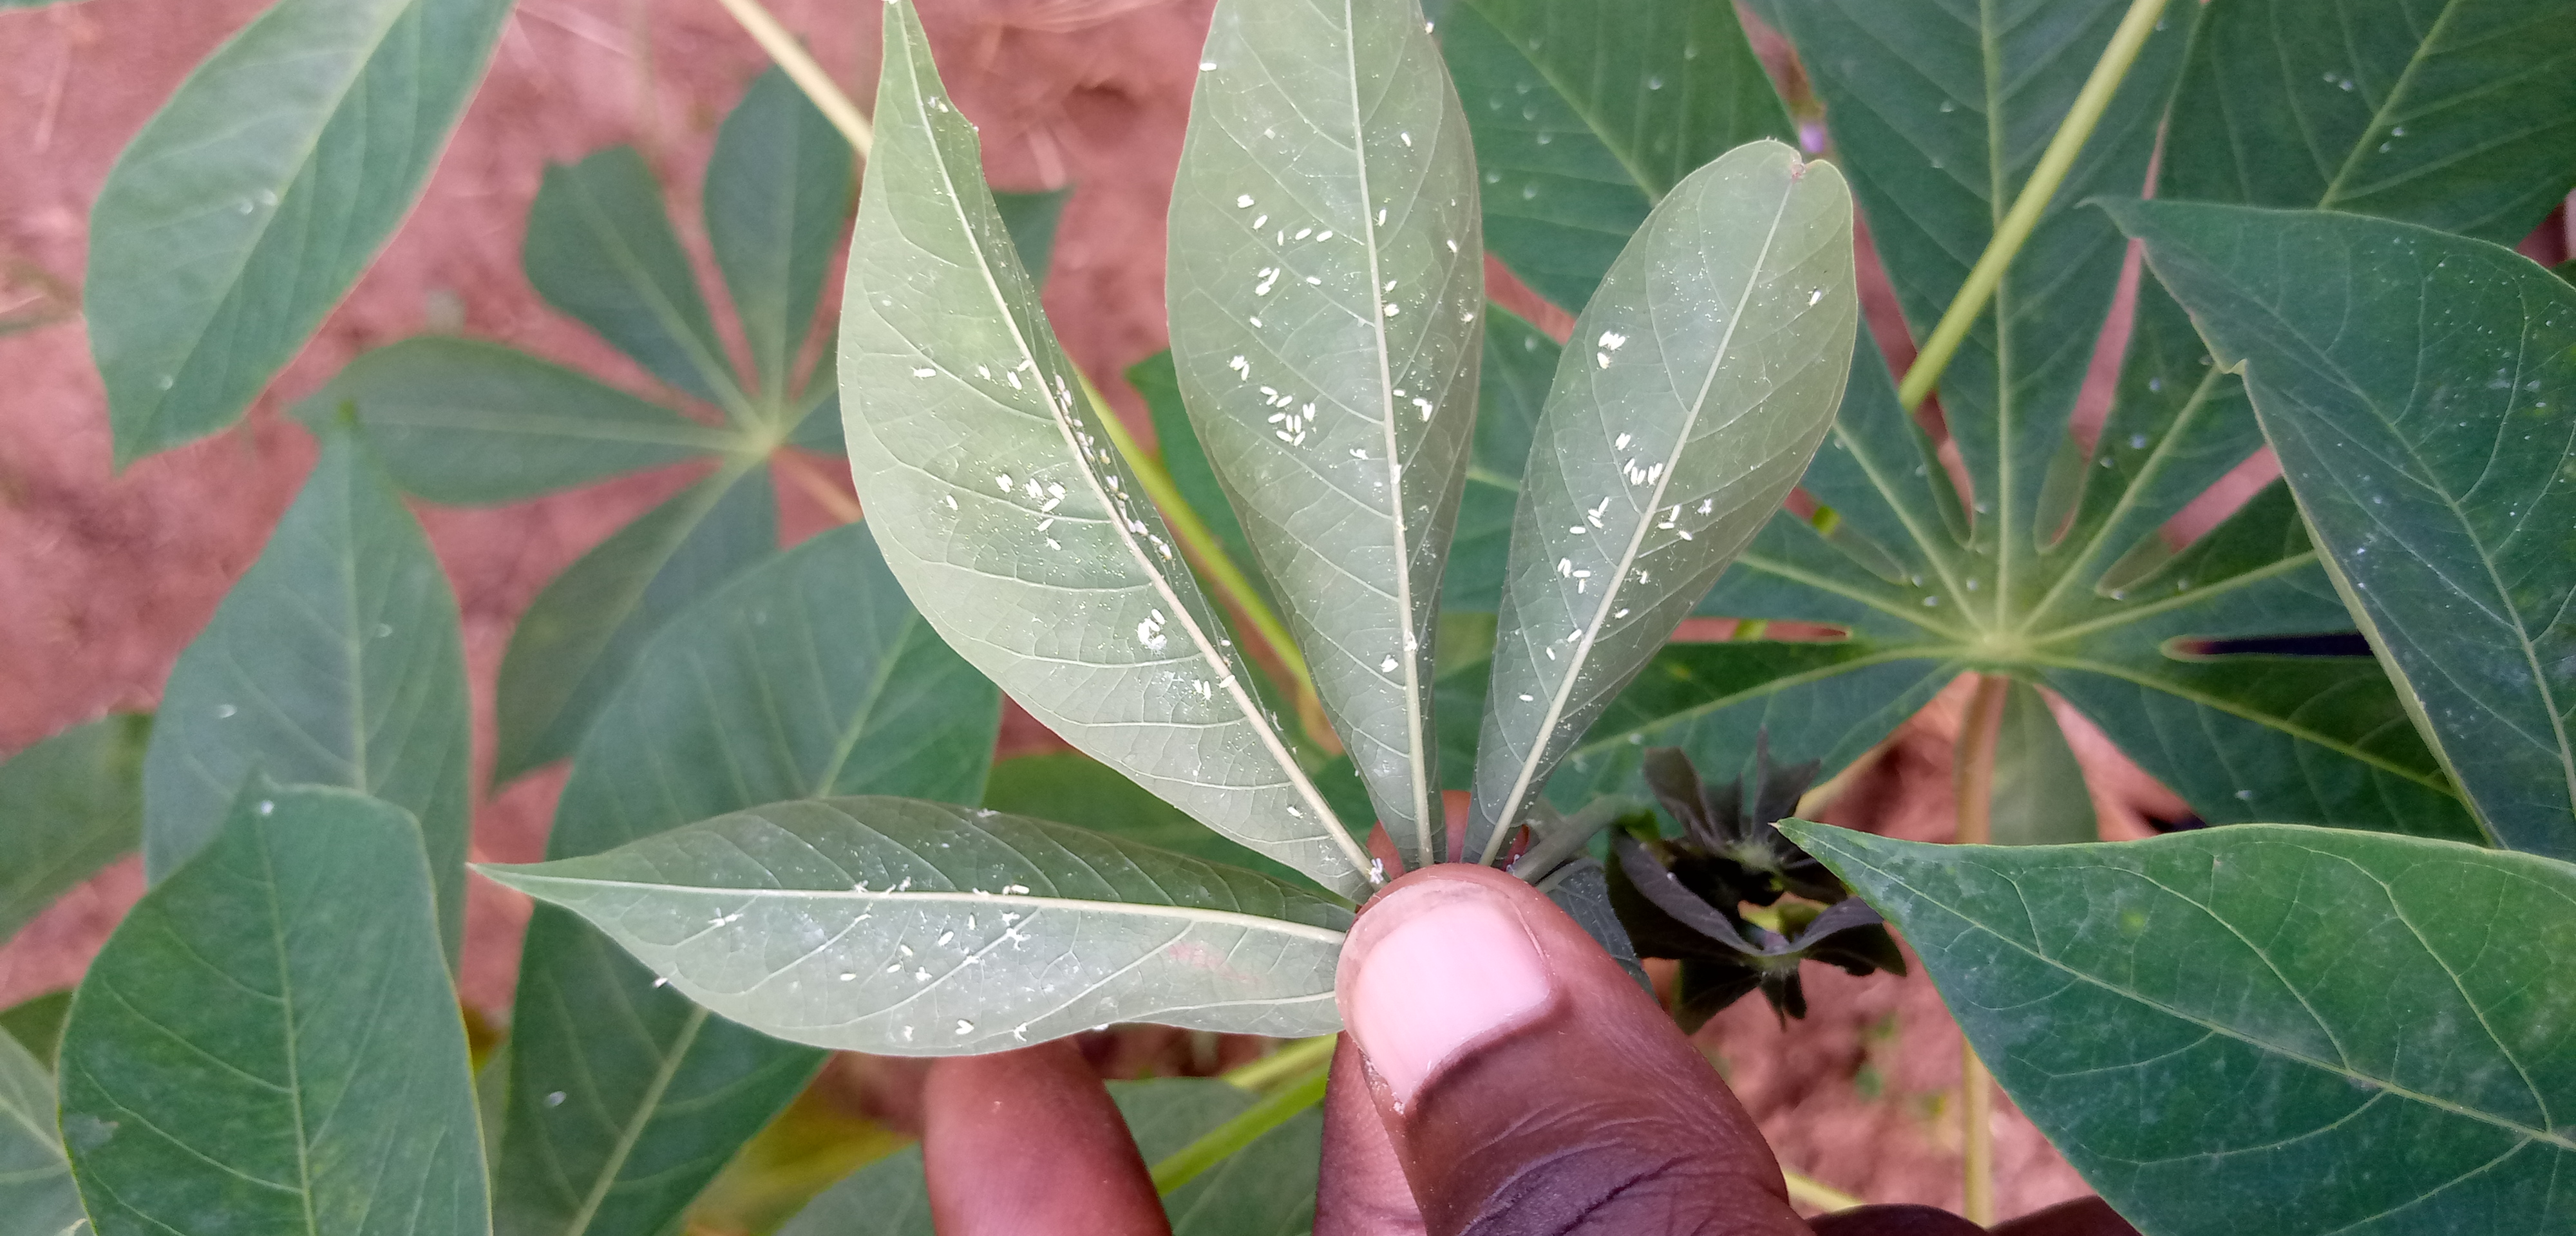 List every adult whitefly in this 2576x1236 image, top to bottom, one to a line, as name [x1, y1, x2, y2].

whitefly [1424, 17, 1435, 37]
whitefly [1195, 60, 1223, 75]
whitefly [936, 100, 951, 116]
whitefly [1399, 130, 1413, 150]
whitefly [1235, 194, 1251, 201]
whitefly [1236, 200, 1255, 211]
whitefly [1373, 205, 1392, 227]
whitefly [1253, 214, 1268, 232]
whitefly [1296, 227, 1313, 243]
whitefly [1276, 227, 1286, 247]
whitefly [1316, 228, 1334, 243]
whitefly [1446, 239, 1460, 254]
whitefly [1258, 266, 1273, 279]
whitefly [1270, 267, 1280, 281]
whitefly [1383, 274, 1399, 294]
whitefly [1304, 274, 1323, 287]
whitefly [1255, 281, 1270, 294]
whitefly [1260, 286, 1271, 298]
whitefly [1807, 290, 1823, 308]
whitefly [1385, 303, 1397, 310]
whitefly [1386, 308, 1400, 318]
whitefly [1460, 311, 1476, 324]
whitefly [1249, 315, 1263, 330]
whitefly [1597, 329, 1612, 349]
whitefly [1613, 335, 1626, 351]
whitefly [1595, 350, 1611, 370]
whitefly [1229, 354, 1244, 370]
whitefly [1016, 357, 1032, 373]
whitefly [1240, 362, 1249, 381]
whitefly [977, 364, 992, 382]
whitefly [909, 364, 940, 379]
whitefly [1005, 370, 1023, 392]
whitefly [1053, 370, 1067, 390]
whitefly [1258, 386, 1279, 395]
whitefly [1391, 388, 1406, 398]
whitefly [1062, 389, 1074, 406]
whitefly [1265, 394, 1278, 406]
whitefly [1278, 395, 1292, 409]
whitefly [1058, 397, 1068, 413]
whitefly [1411, 397, 1429, 406]
whitefly [1307, 402, 1316, 423]
whitefly [1302, 404, 1308, 420]
whitefly [1420, 405, 1435, 424]
whitefly [1267, 411, 1287, 424]
whitefly [1063, 413, 1074, 427]
whitefly [1294, 413, 1302, 434]
whitefly [1285, 414, 1294, 434]
whitefly [1073, 418, 1085, 429]
whitefly [1294, 428, 1307, 446]
whitefly [1274, 429, 1293, 442]
whitefly [1074, 430, 1088, 446]
whitefly [1615, 432, 1625, 446]
whitefly [1618, 433, 1632, 451]
whitefly [1087, 435, 1096, 445]
whitefly [1349, 444, 1372, 462]
whitefly [1081, 447, 1099, 465]
whitefly [1099, 447, 1113, 466]
whitefly [1621, 455, 1636, 476]
whitefly [1655, 461, 1662, 480]
whitefly [1393, 462, 1403, 473]
whitefly [1647, 465, 1654, 487]
whitefly [1630, 465, 1637, 486]
whitefly [1637, 468, 1645, 488]
whitefly [1003, 473, 1014, 487]
whitefly [1392, 473, 1405, 486]
whitefly [996, 474, 1010, 492]
whitefly [1105, 474, 1122, 491]
whitefly [1029, 478, 1046, 498]
whitefly [1046, 481, 1068, 500]
whitefly [1025, 482, 1036, 498]
whitefly [943, 490, 961, 512]
whitefly [1115, 491, 1132, 501]
whitefly [1599, 494, 1609, 512]
whitefly [1041, 496, 1061, 513]
whitefly [1695, 496, 1713, 516]
whitefly [1668, 502, 1680, 521]
whitefly [1587, 508, 1604, 518]
whitefly [1587, 515, 1604, 529]
whitefly [1038, 516, 1056, 534]
whitefly [1126, 518, 1135, 534]
whitefly [1134, 519, 1149, 537]
whitefly [1656, 521, 1676, 530]
whitefly [1568, 525, 1587, 536]
whitefly [1676, 529, 1694, 543]
whitefly [1043, 534, 1063, 551]
whitefly [1148, 534, 1164, 545]
whitefly [1159, 542, 1175, 563]
whitefly [1557, 557, 1565, 574]
whitefly [1562, 559, 1573, 578]
whitefly [1636, 564, 1650, 586]
whitefly [1571, 569, 1591, 578]
whitefly [1576, 578, 1586, 595]
whitefly [1613, 605, 1631, 621]
whitefly [1150, 606, 1168, 625]
whitefly [1145, 617, 1162, 632]
whitefly [1566, 627, 1583, 644]
whitefly [1150, 632, 1166, 645]
whitefly [1403, 632, 1421, 652]
whitefly [1544, 645, 1557, 662]
whitefly [1379, 653, 1400, 675]
whitefly [1217, 673, 1237, 689]
whitefly [1191, 677, 1203, 695]
whitefly [1202, 679, 1211, 701]
whitefly [1517, 693, 1536, 704]
whitefly [257, 798, 276, 817]
whitefly [1285, 804, 1302, 819]
whitefly [1371, 857, 1387, 872]
whitefly [1368, 866, 1386, 886]
whitefly [852, 881, 871, 894]
whitefly [1011, 883, 1032, 894]
whitefly [1002, 883, 1011, 895]
whitefly [998, 908, 1023, 926]
whitefly [965, 912, 979, 932]
whitefly [1005, 925, 1030, 952]
whitefly [936, 929, 957, 948]
whitefly [899, 942, 914, 955]
whitefly [884, 962, 902, 975]
whitefly [913, 964, 935, 982]
whitefly [838, 971, 859, 983]
whitefly [652, 975, 670, 989]
whitefly [953, 1017, 976, 1035]
whitefly [1010, 1020, 1031, 1045]